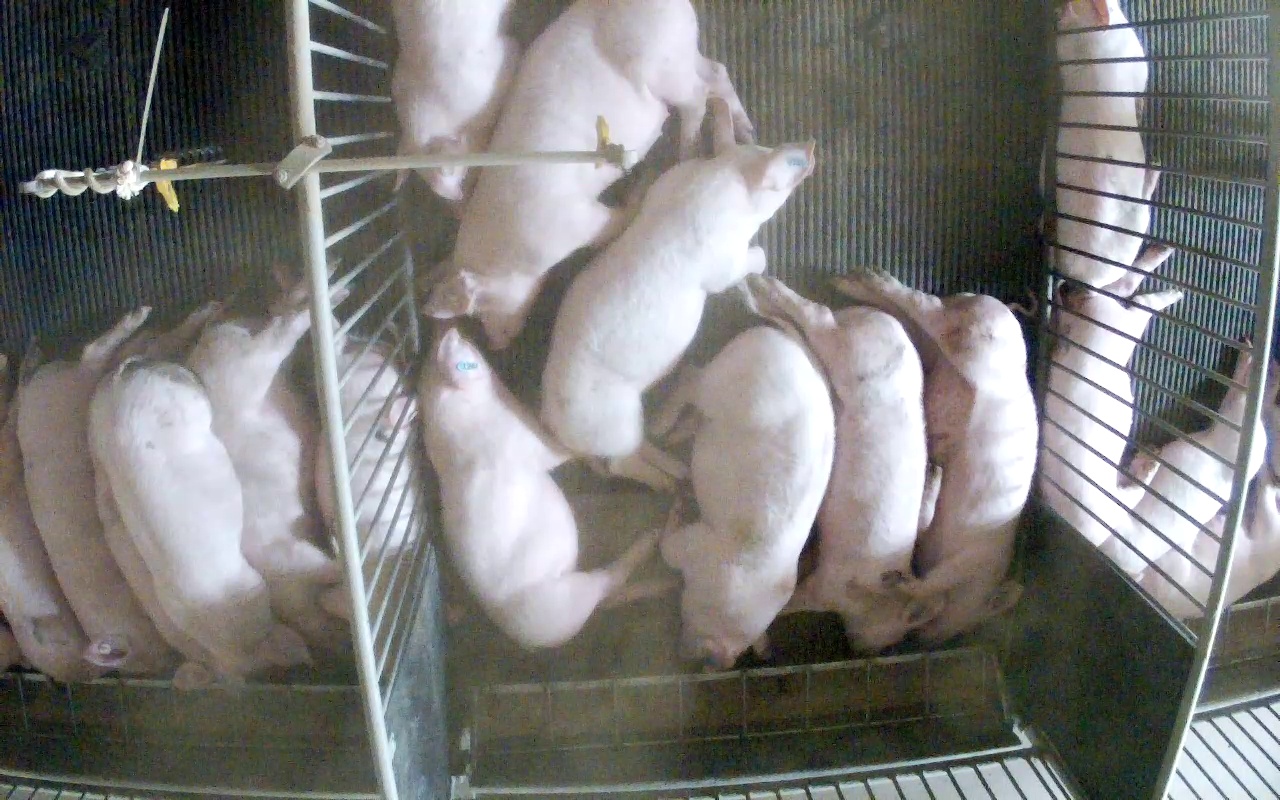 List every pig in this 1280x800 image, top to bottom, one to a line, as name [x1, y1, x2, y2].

pig [389, 0, 522, 222]
pig [417, 1, 755, 352]
pig [1040, 2, 1166, 294]
pig [536, 97, 816, 492]
pig [1040, 243, 1185, 547]
pig [185, 255, 356, 653]
pig [272, 259, 428, 678]
pig [828, 264, 1040, 652]
pig [749, 275, 948, 655]
pig [87, 294, 226, 691]
pig [17, 304, 179, 679]
pig [648, 313, 840, 673]
pig [388, 319, 684, 653]
pig [1097, 337, 1268, 579]
pig [1, 344, 115, 683]
pig [90, 356, 310, 699]
pig [1136, 455, 1279, 624]